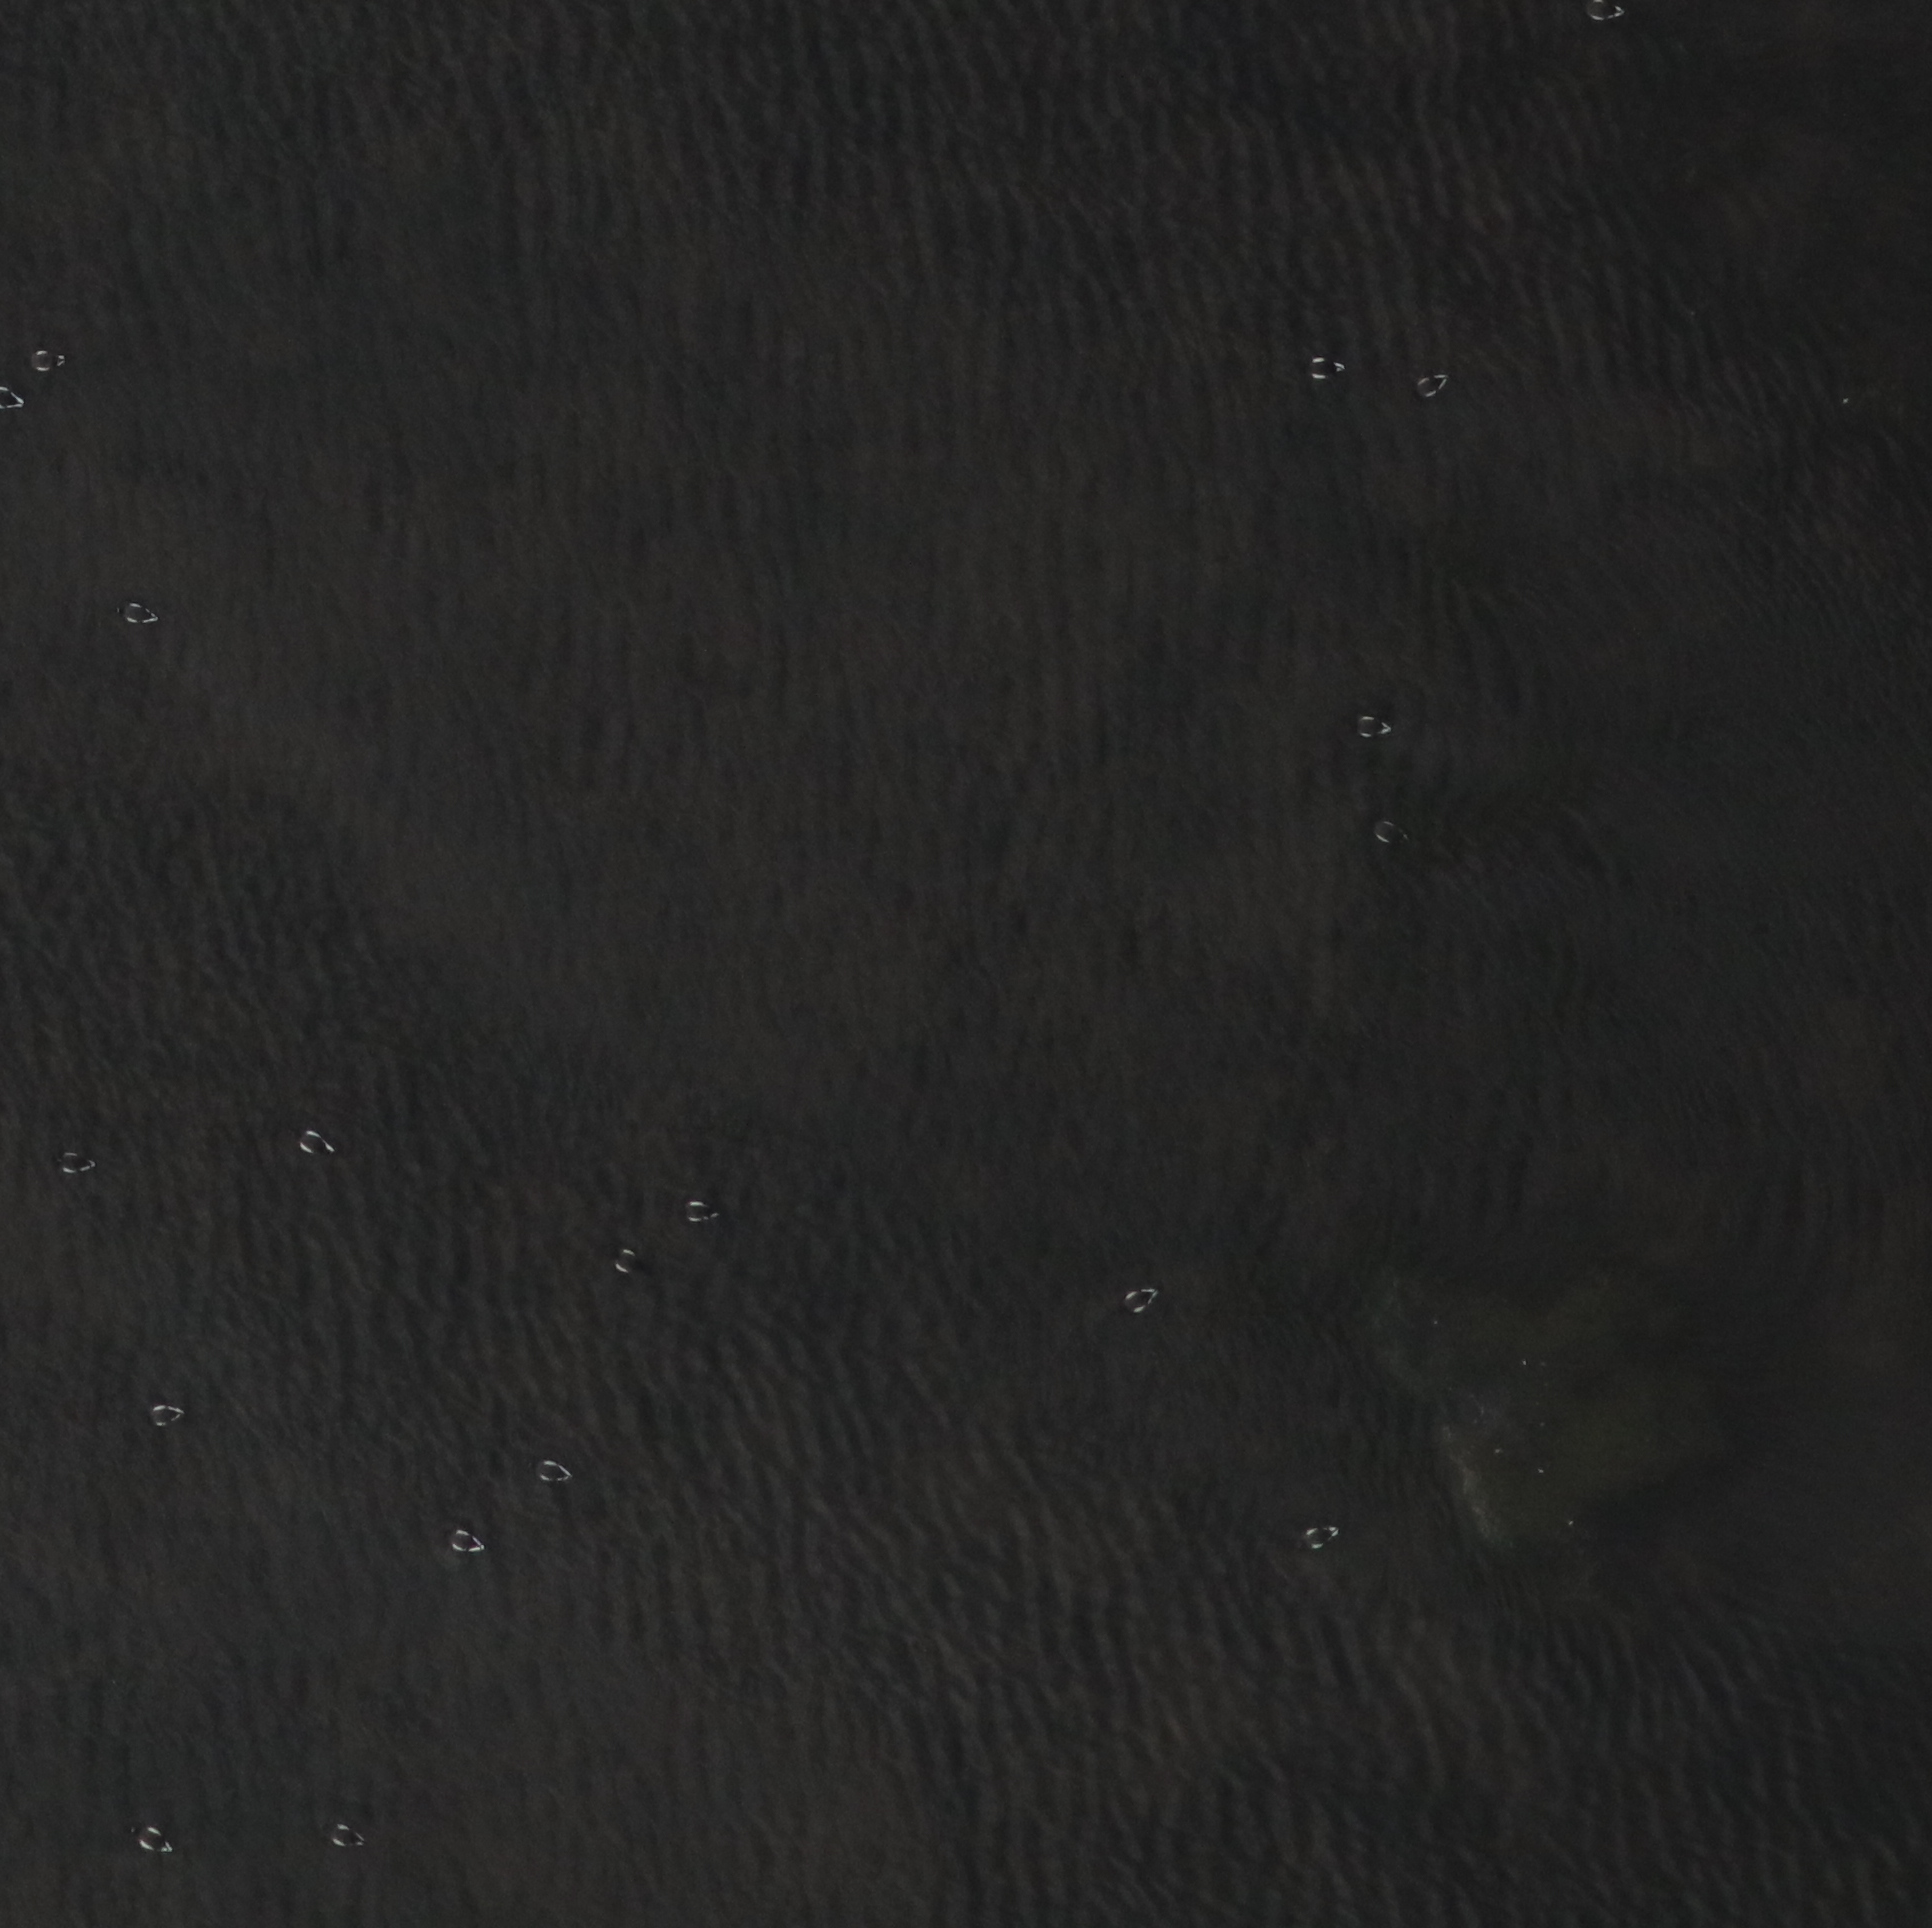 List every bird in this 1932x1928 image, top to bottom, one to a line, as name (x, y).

brant (1600, 10)
brant (47, 359)
brant (1322, 368)
brant (1429, 385)
brant (3, 397)
brant (137, 614)
brant (1370, 724)
brant (1388, 833)
brant (314, 1142)
brant (75, 1162)
brant (700, 1211)
brant (628, 1263)
brant (1137, 1300)
brant (165, 1414)
brant (551, 1472)
brant (1316, 1537)
brant (465, 1541)
brant (343, 1835)
brant (151, 1838)